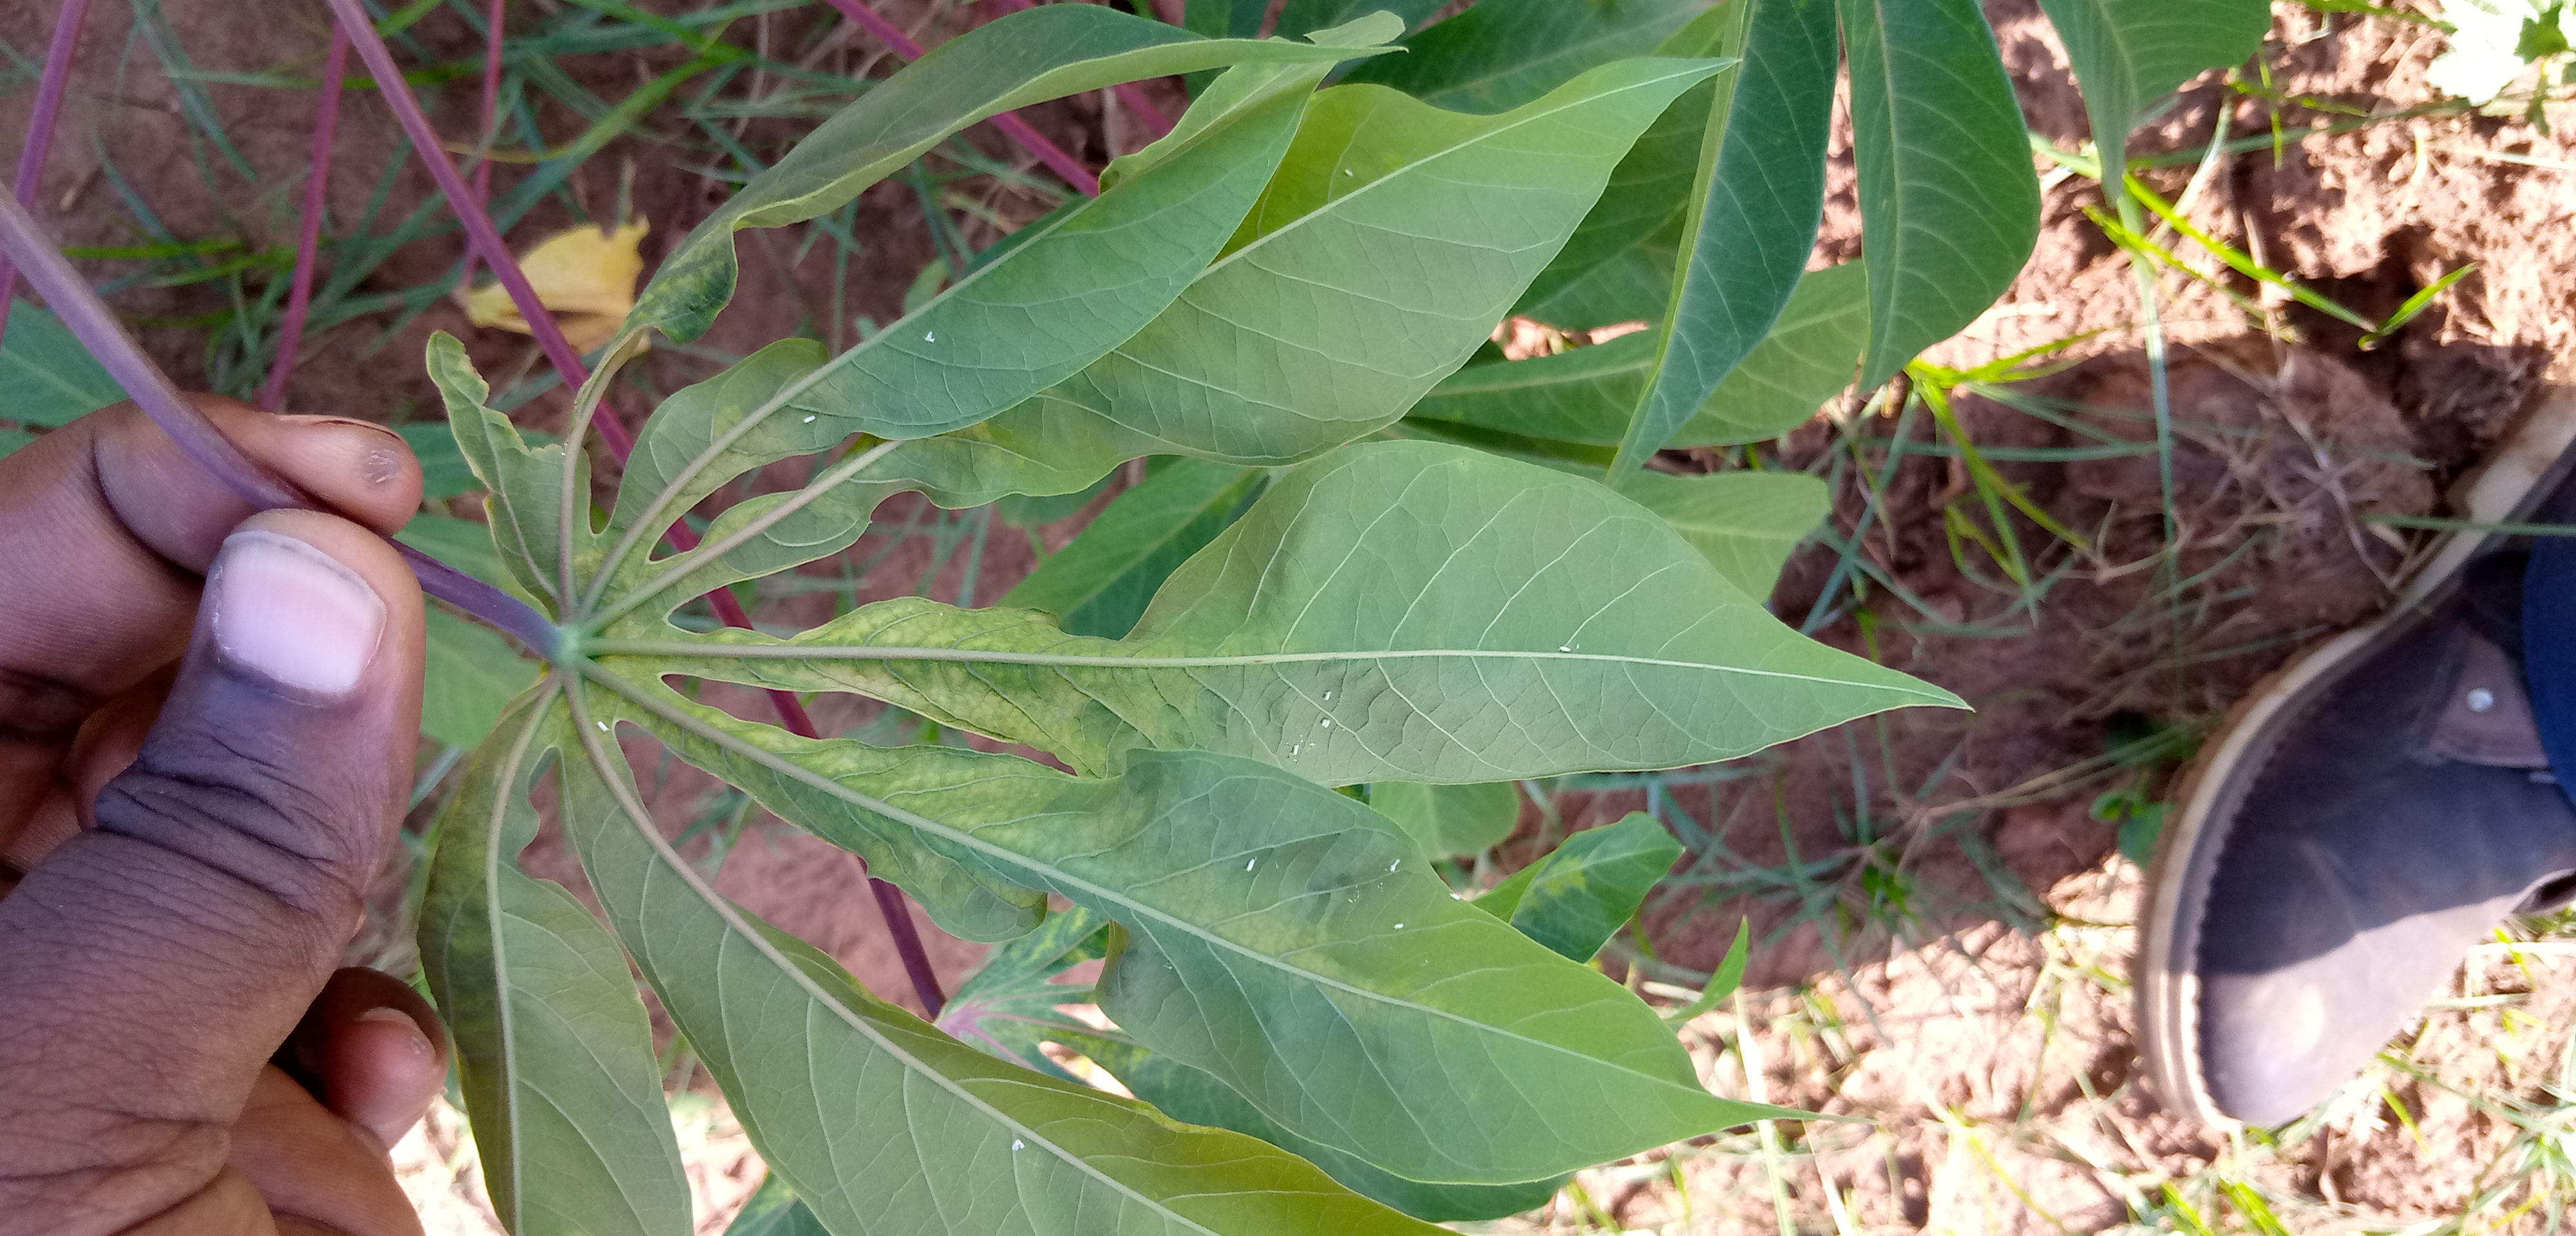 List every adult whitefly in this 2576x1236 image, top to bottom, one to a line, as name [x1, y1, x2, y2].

whitefly [1335, 159, 1361, 183]
whitefly [914, 330, 943, 350]
whitefly [799, 409, 824, 427]
whitefly [1556, 639, 1573, 662]
whitefly [1312, 684, 1337, 707]
whitefly [574, 703, 626, 744]
whitefly [1315, 709, 1340, 733]
whitefly [1289, 744, 1314, 771]
whitefly [1238, 851, 1269, 886]
whitefly [1383, 854, 1405, 874]
whitefly [1385, 914, 1416, 942]
whitefly [1007, 1128, 1032, 1152]